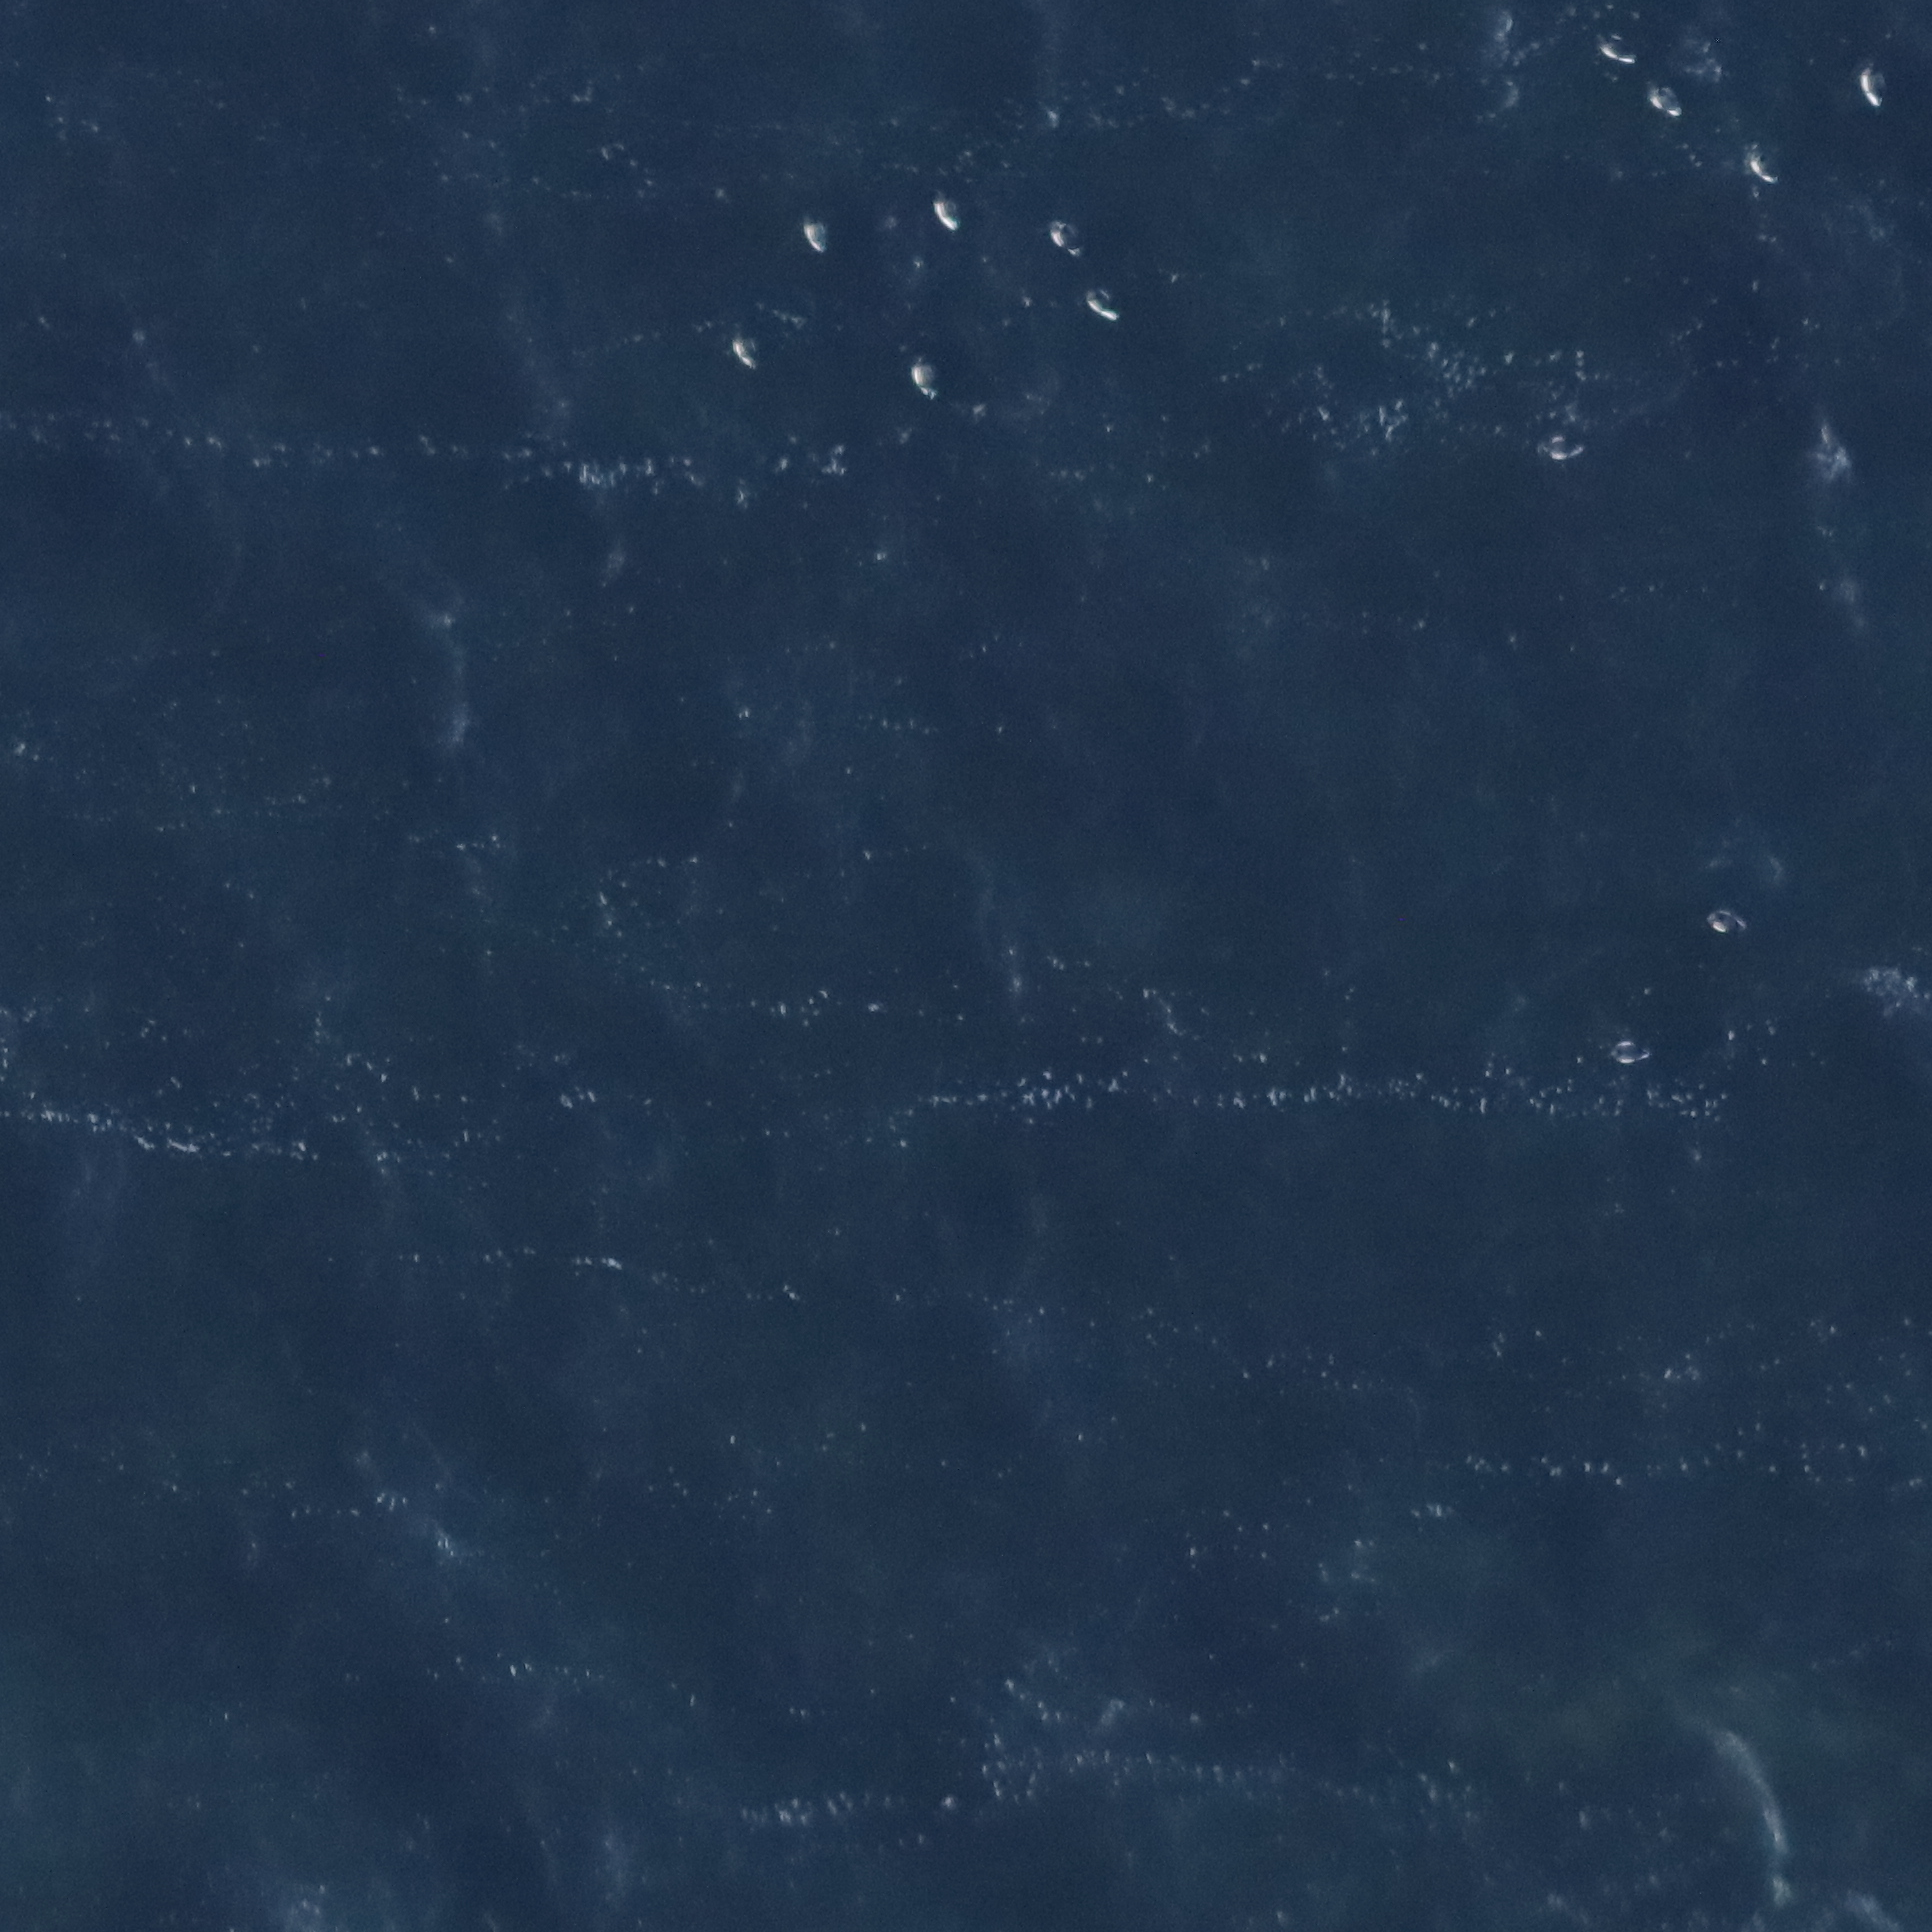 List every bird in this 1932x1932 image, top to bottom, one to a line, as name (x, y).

brant (1620, 43)
brant (1874, 84)
brant (1662, 95)
brant (1761, 156)
brant (945, 216)
brant (816, 238)
brant (1072, 240)
brant (1100, 301)
brant (745, 344)
brant (920, 378)
brant (1722, 923)
brant (1627, 1051)